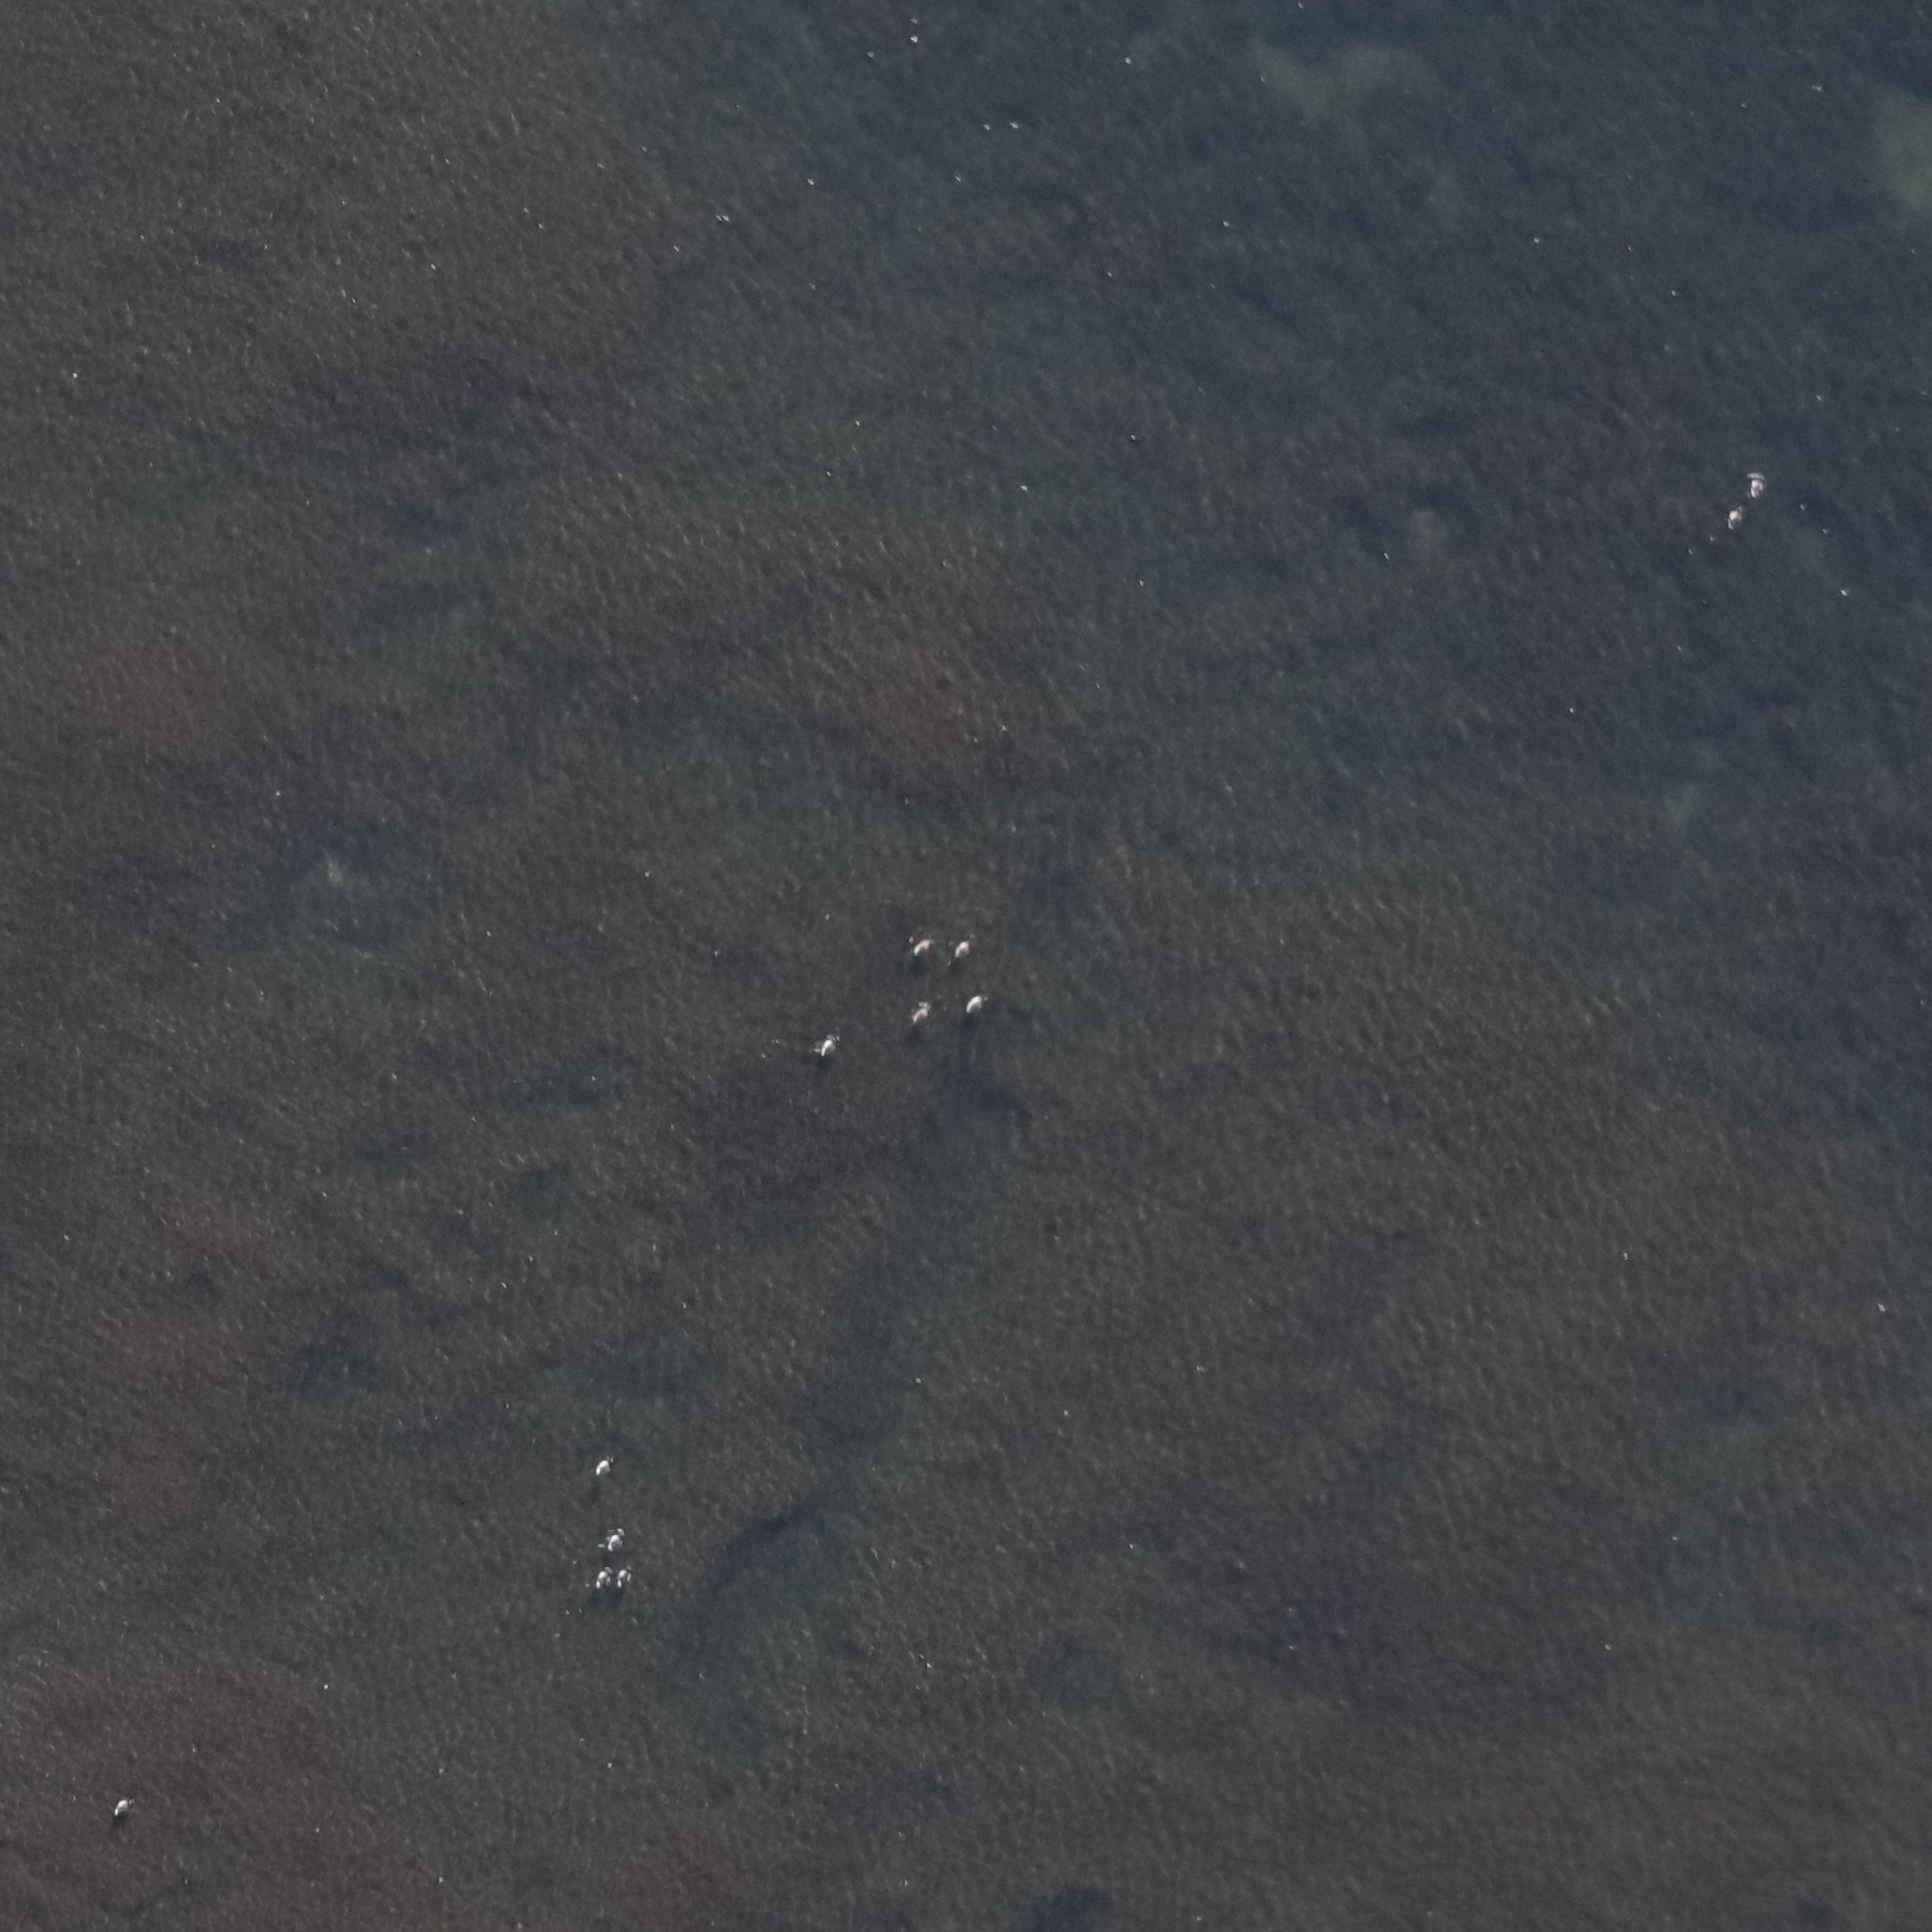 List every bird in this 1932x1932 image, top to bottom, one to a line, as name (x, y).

brant (1756, 485)
brant (1733, 518)
brant (923, 943)
brant (962, 948)
brant (975, 1004)
brant (923, 1016)
brant (828, 1047)
brant (606, 1462)
brant (613, 1542)
brant (603, 1577)
brant (626, 1577)
brant (121, 1805)